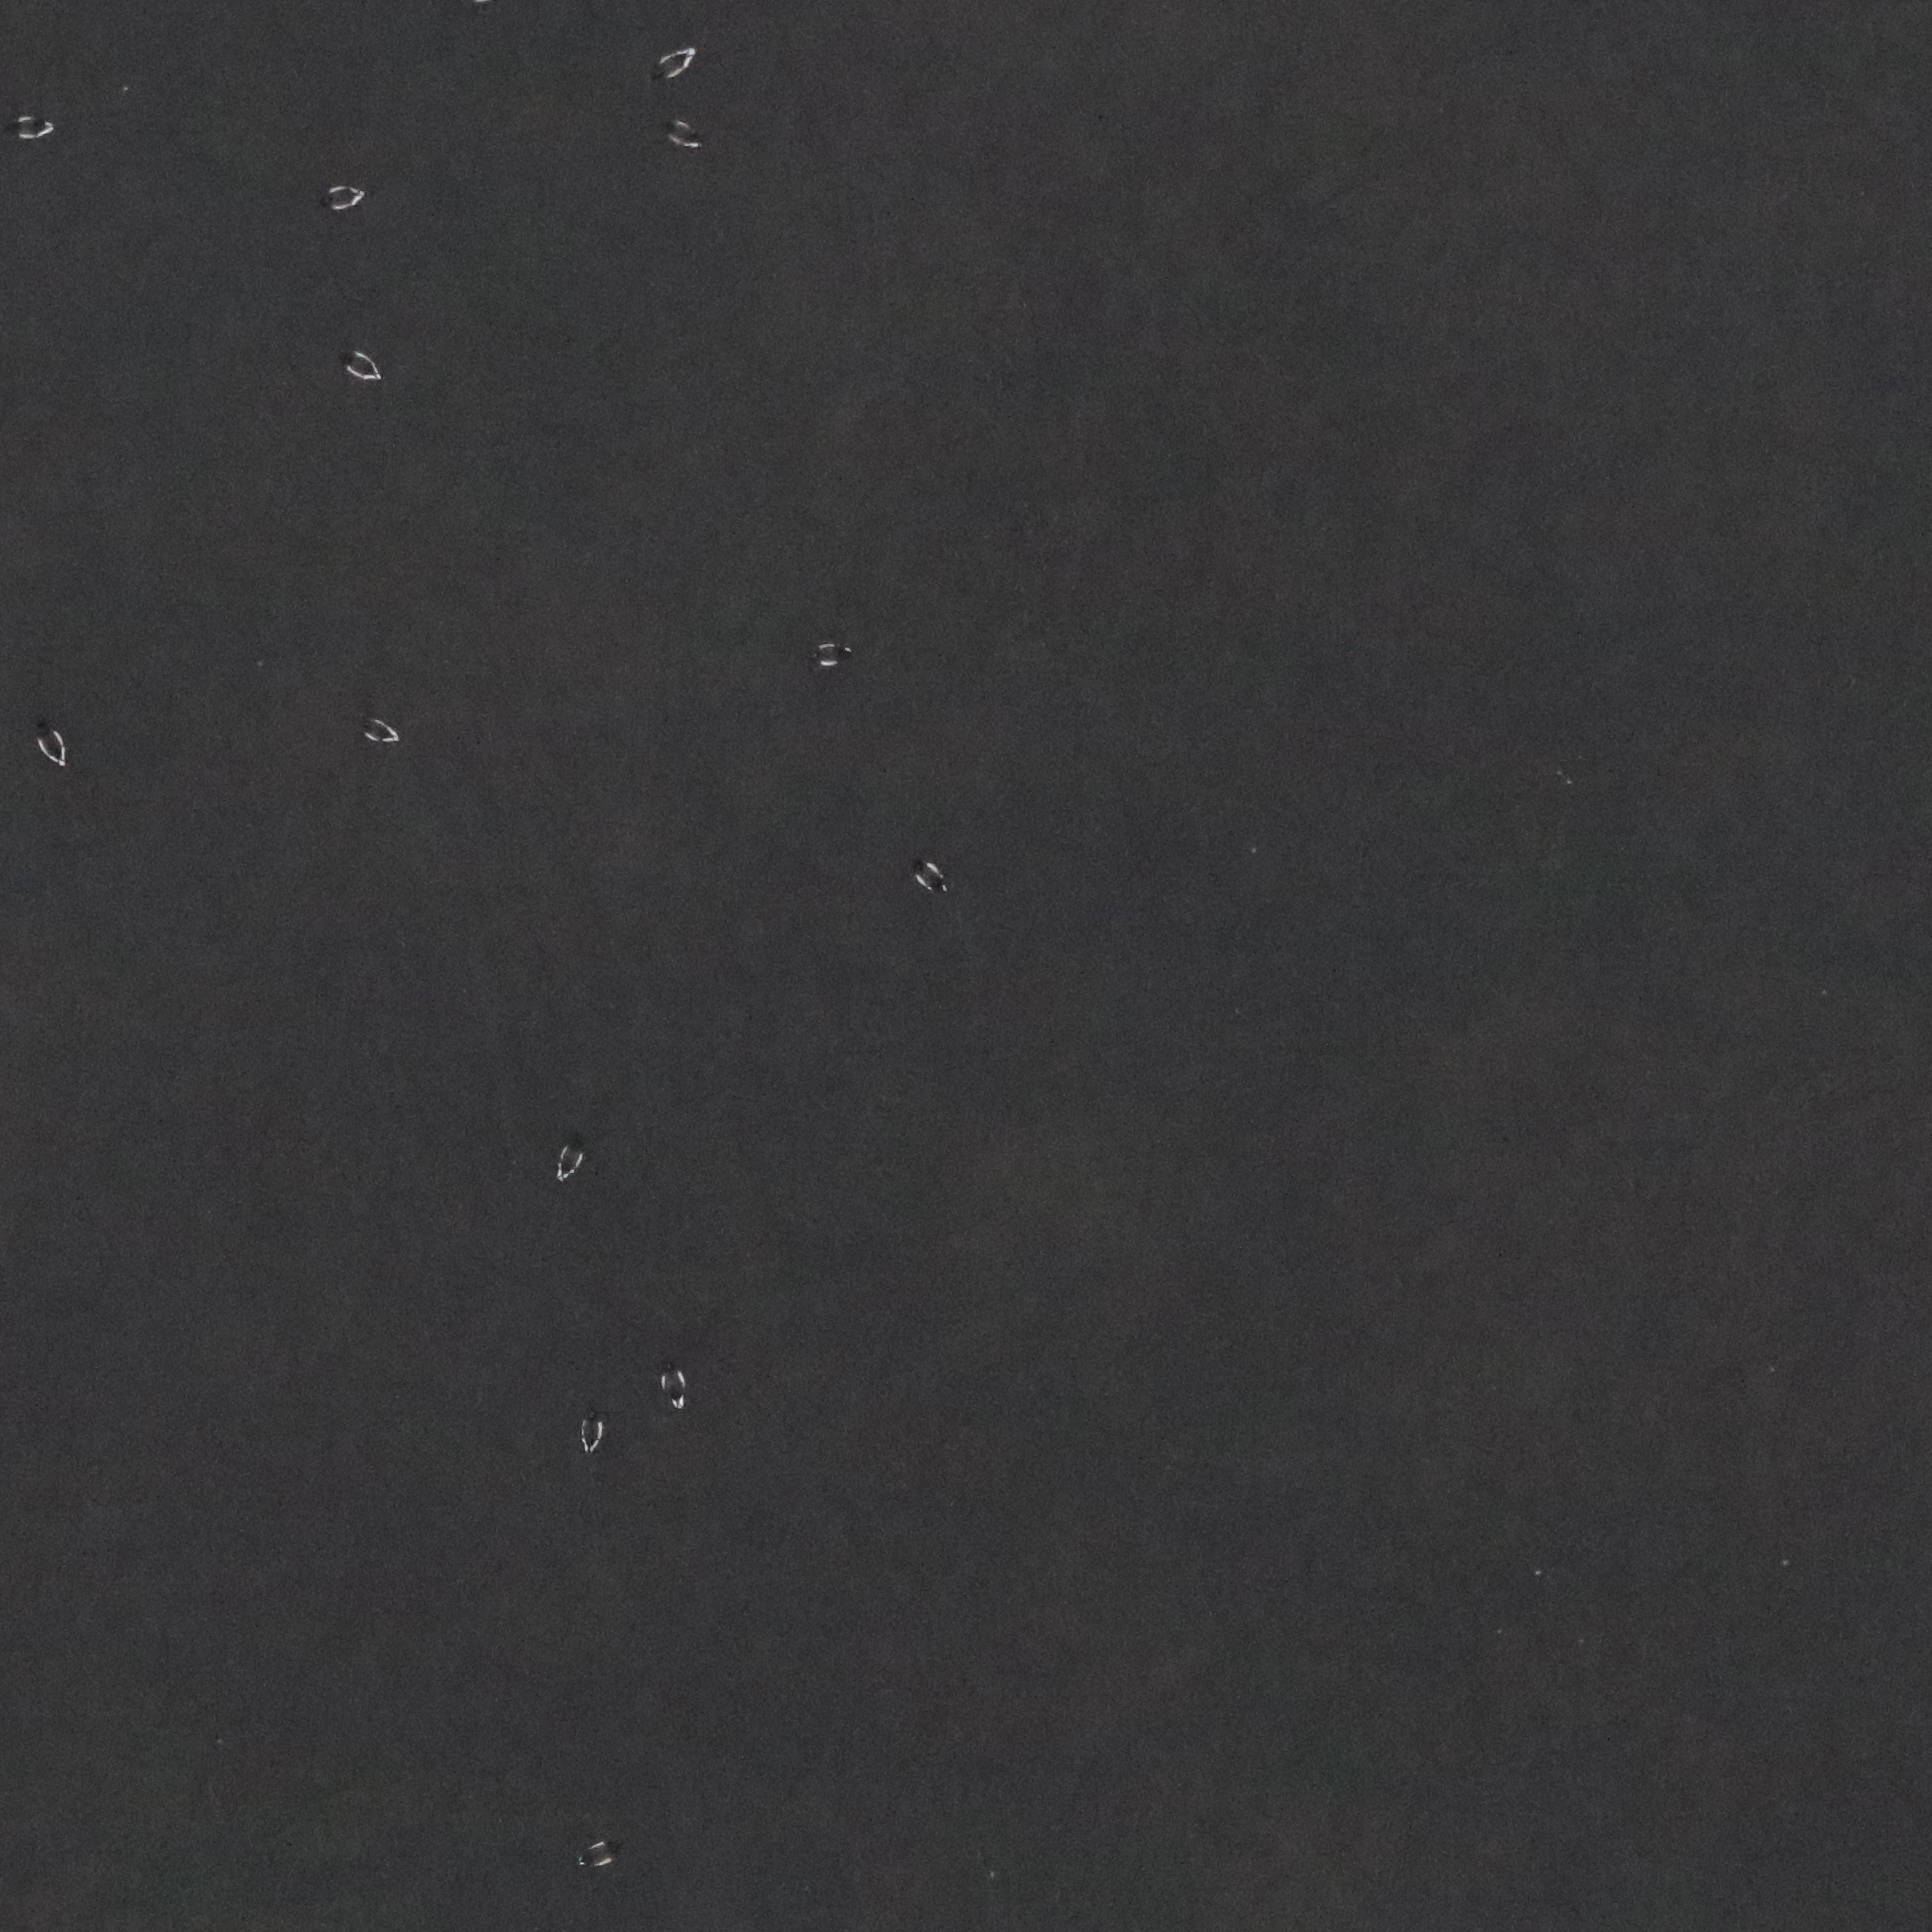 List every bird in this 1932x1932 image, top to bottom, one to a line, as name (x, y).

brant (672, 66)
brant (31, 127)
brant (682, 133)
brant (341, 197)
brant (360, 365)
brant (830, 655)
brant (378, 731)
brant (50, 744)
brant (929, 876)
brant (569, 1158)
brant (673, 1384)
brant (591, 1431)
brant (596, 1855)